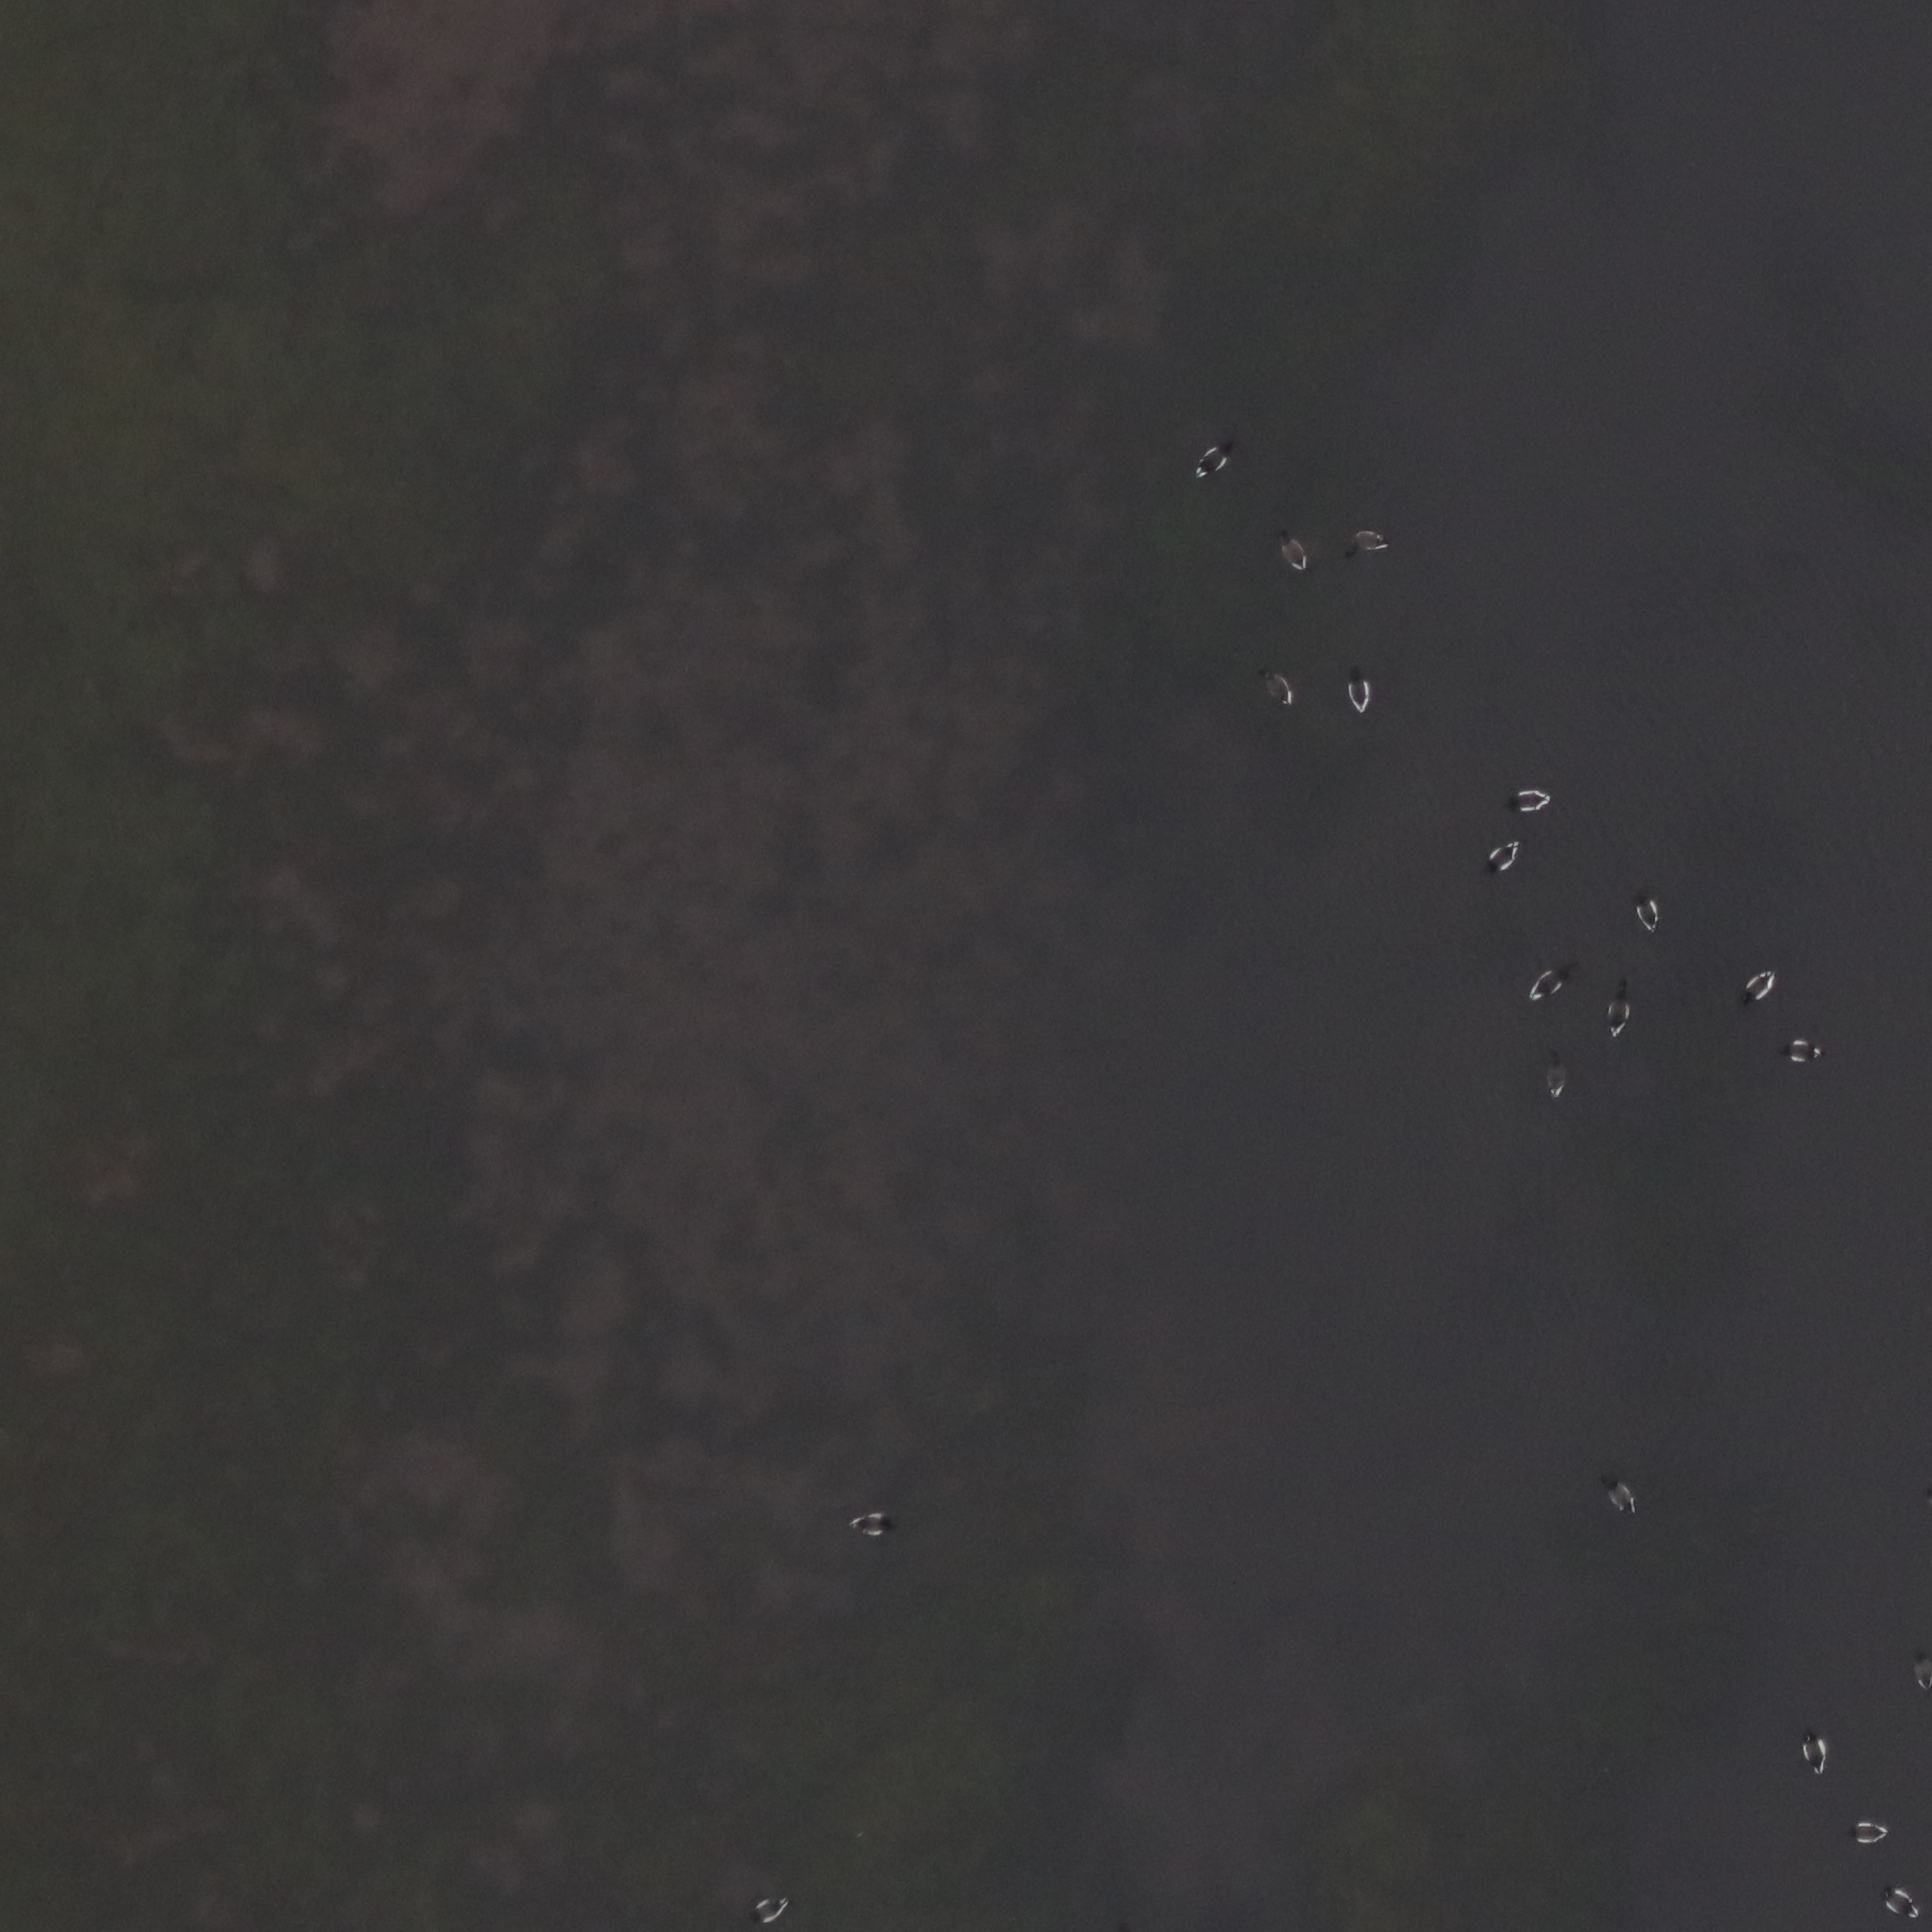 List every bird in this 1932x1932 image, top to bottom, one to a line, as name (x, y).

brant (1214, 461)
brant (1368, 541)
brant (1290, 554)
brant (1274, 691)
brant (1358, 693)
brant (1529, 801)
brant (1502, 858)
brant (1646, 914)
brant (1547, 983)
brant (1758, 988)
brant (1618, 1012)
brant (1799, 1051)
brant (1557, 1075)
brant (1624, 1497)
brant (874, 1525)
brant (1923, 1673)
brant (1814, 1755)
brant (1863, 1832)
brant (1900, 1904)
brant (769, 1911)